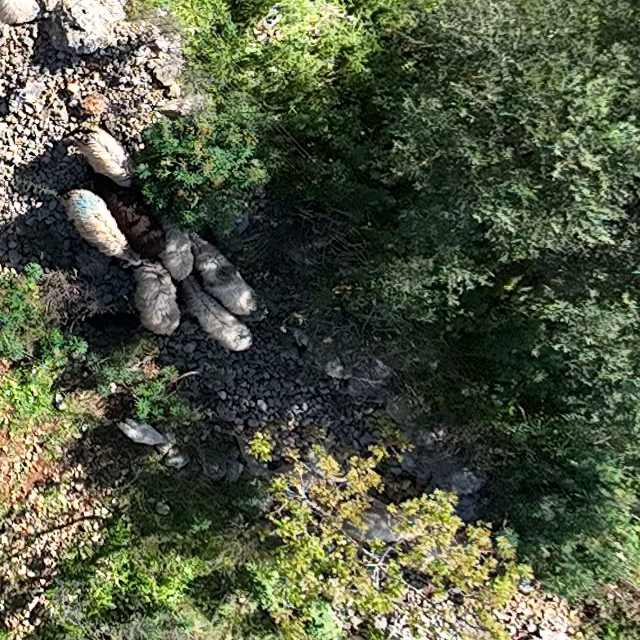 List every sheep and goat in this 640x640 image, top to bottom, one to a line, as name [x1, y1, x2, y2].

sheep [0, 0, 41, 23]
sheep [74, 126, 134, 187]
sheep [94, 174, 165, 260]
sheep [64, 187, 142, 267]
sheep [162, 228, 194, 281]
sheep [190, 232, 263, 322]
sheep [133, 260, 178, 335]
sheep [182, 275, 250, 354]
sheep [118, 415, 175, 447]
sheep [340, 501, 426, 541]